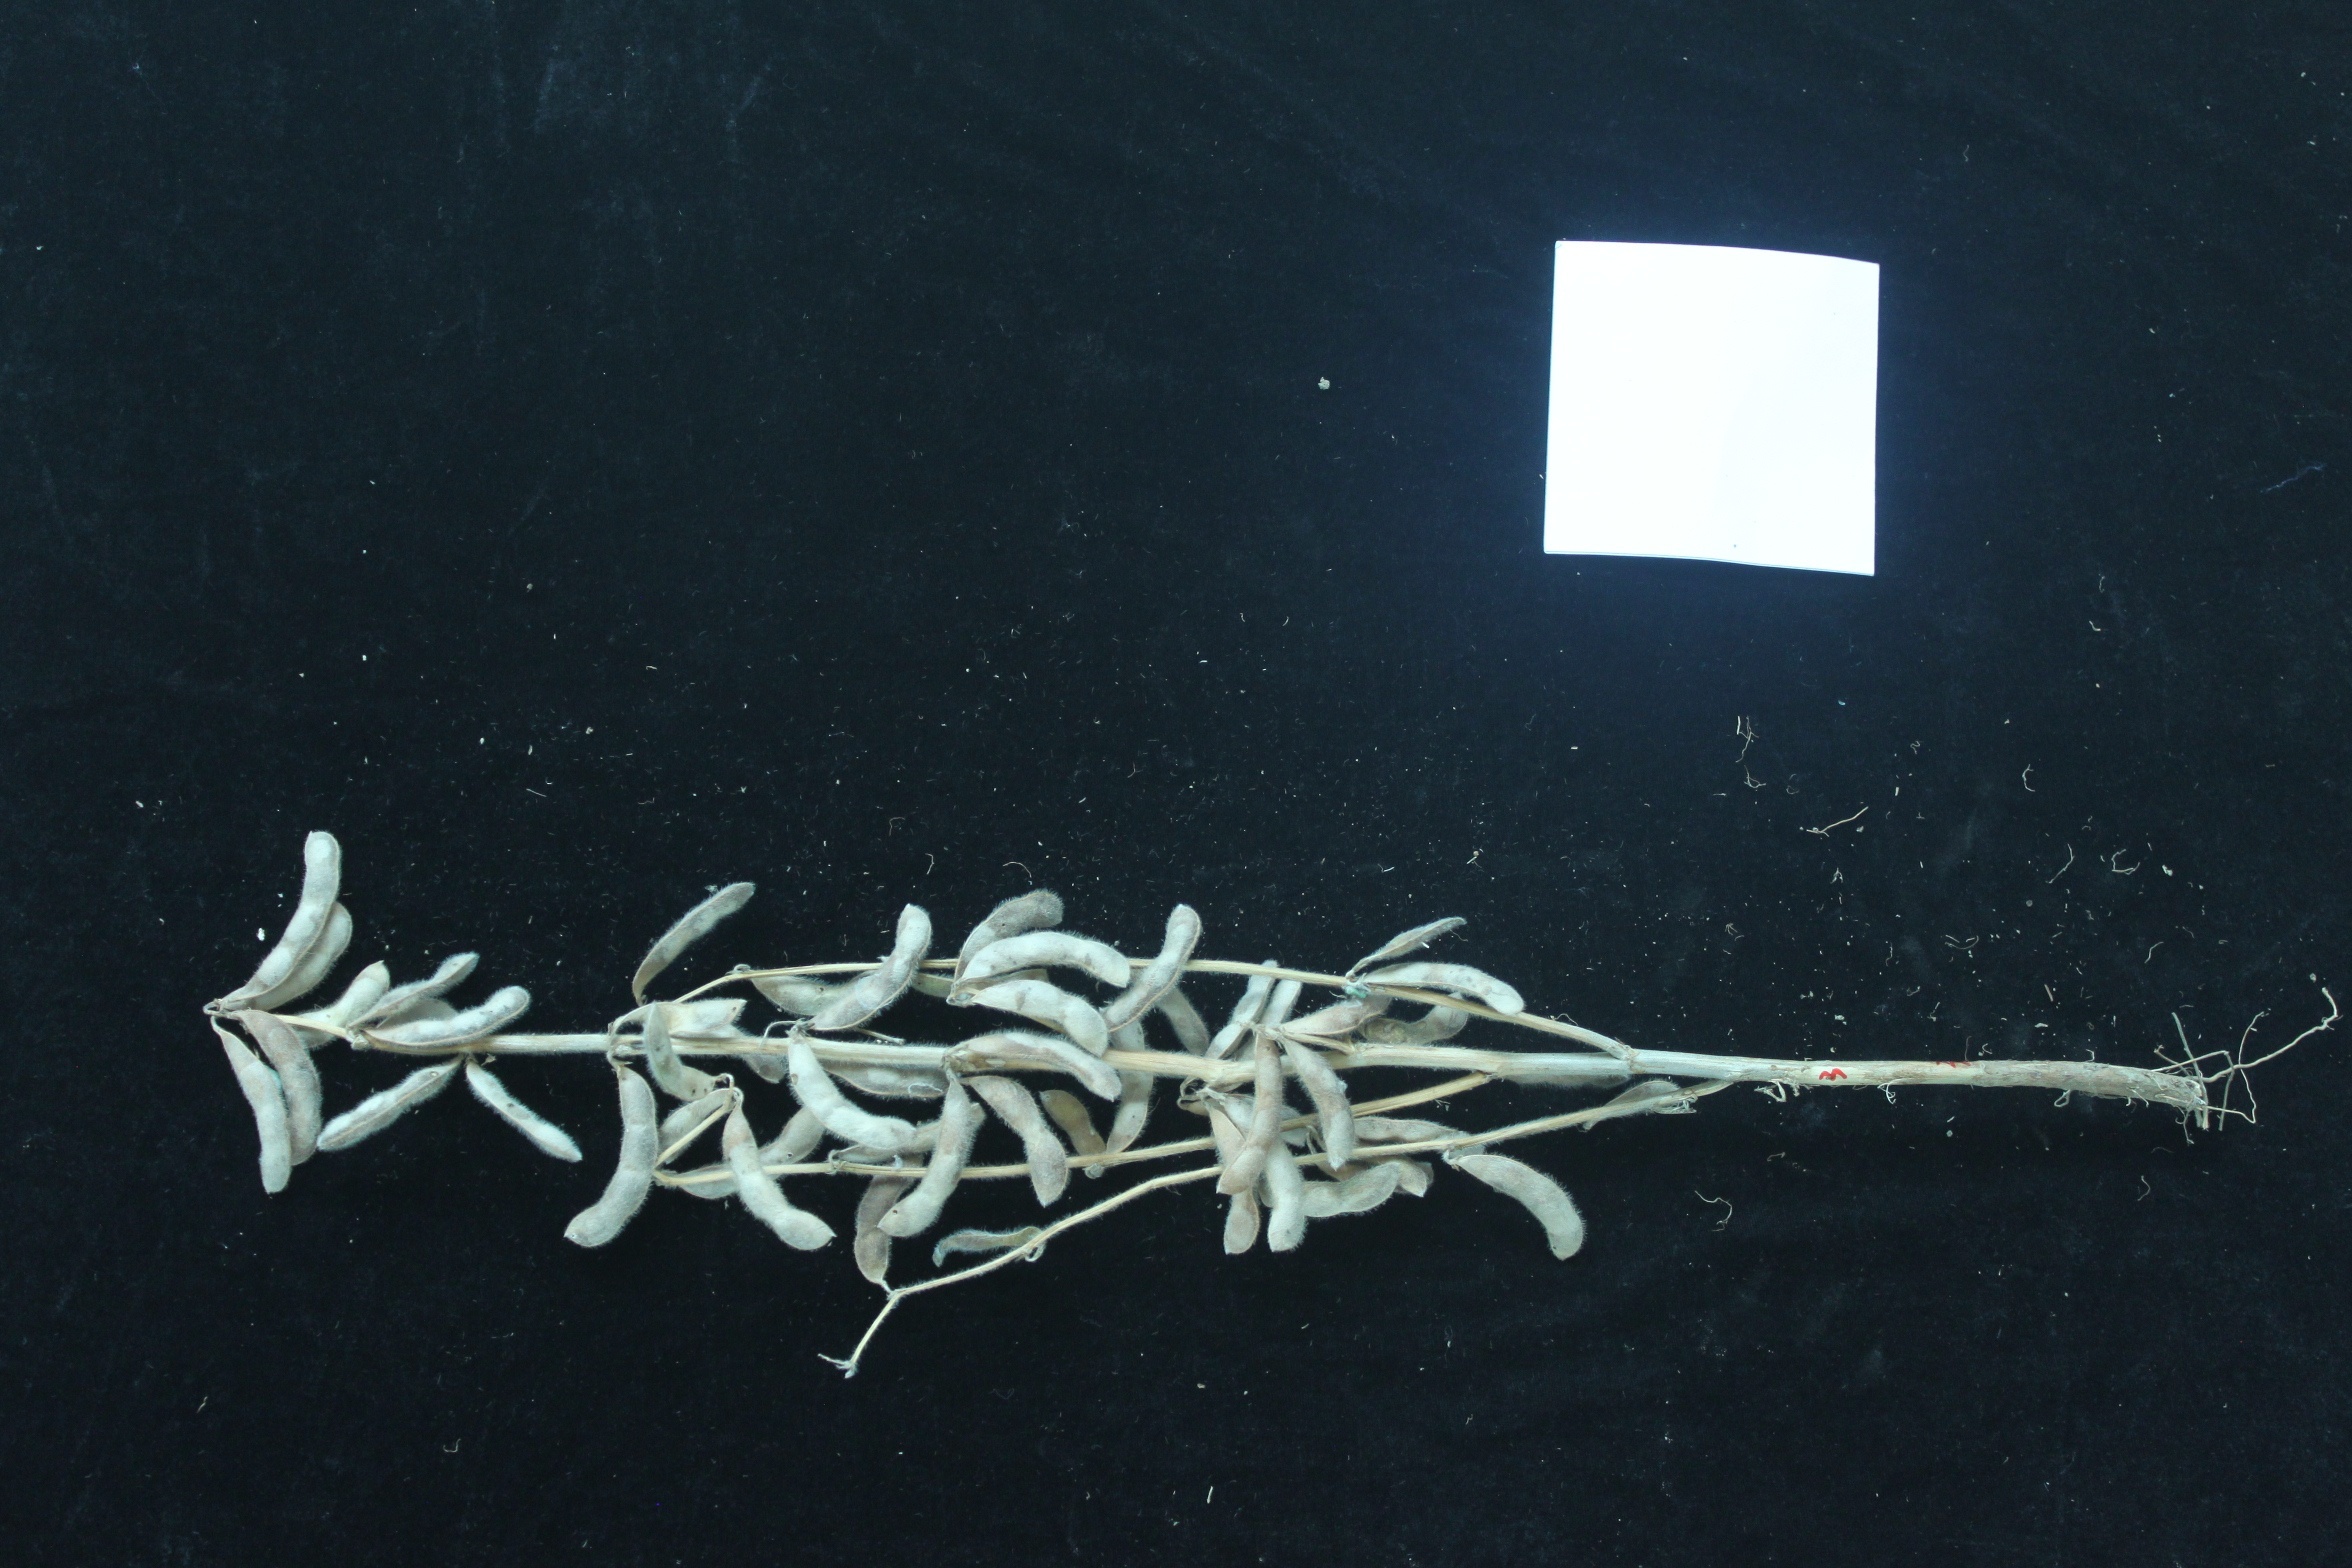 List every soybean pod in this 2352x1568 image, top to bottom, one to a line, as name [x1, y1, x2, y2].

soybean pod [208, 832, 341, 1003]
soybean pod [630, 882, 754, 1007]
soybean pod [951, 893, 1061, 988]
soybean pod [220, 903, 350, 1011]
soybean pod [1086, 904, 1203, 1030]
soybean pod [805, 905, 931, 1031]
soybean pod [1350, 918, 1467, 975]
soybean pod [961, 932, 1131, 990]
soybean pod [340, 954, 478, 1030]
soybean pod [1190, 958, 1275, 1077]
soybean pod [1355, 962, 1526, 1019]
soybean pod [267, 963, 390, 1046]
soybean pod [891, 963, 1046, 999]
soybean pod [748, 969, 906, 1018]
soybean pod [1122, 969, 1210, 1078]
soybean pod [963, 981, 1107, 1059]
soybean pod [1197, 981, 1301, 1102]
soybean pod [1260, 986, 1392, 1036]
soybean pod [366, 988, 529, 1046]
soybean pod [1345, 993, 1470, 1047]
soybean pod [376, 999, 471, 1034]
soybean pod [611, 1001, 746, 1039]
soybean pod [644, 1002, 721, 1104]
soybean pod [1101, 1002, 1155, 1164]
soybean pod [233, 1013, 322, 1167]
soybean pod [211, 1020, 291, 1193]
soybean pod [787, 1023, 964, 1151]
soybean pod [1217, 1025, 1281, 1195]
soybean pod [941, 1032, 1121, 1101]
soybean pod [1273, 1033, 1355, 1168]
soybean pod [561, 1056, 658, 1246]
soybean pod [464, 1059, 585, 1164]
soybean pod [315, 1060, 457, 1151]
soybean pod [815, 1060, 954, 1101]
soybean pod [875, 1066, 978, 1237]
soybean pod [964, 1076, 1069, 1208]
soybean pod [1584, 1079, 1693, 1126]
soybean pod [1040, 1089, 1104, 1176]
soybean pod [648, 1090, 736, 1169]
soybean pod [1212, 1098, 1305, 1253]
soybean pod [1202, 1099, 1257, 1253]
soybean pod [660, 1103, 830, 1199]
soybean pod [724, 1104, 833, 1251]
soybean pod [832, 1106, 986, 1165]
soybean pod [1313, 1115, 1483, 1159]
soybean pod [853, 1137, 932, 1284]
soybean pod [1442, 1152, 1586, 1259]
soybean pod [1256, 1162, 1424, 1216]
soybean pod [934, 1229, 1043, 1267]